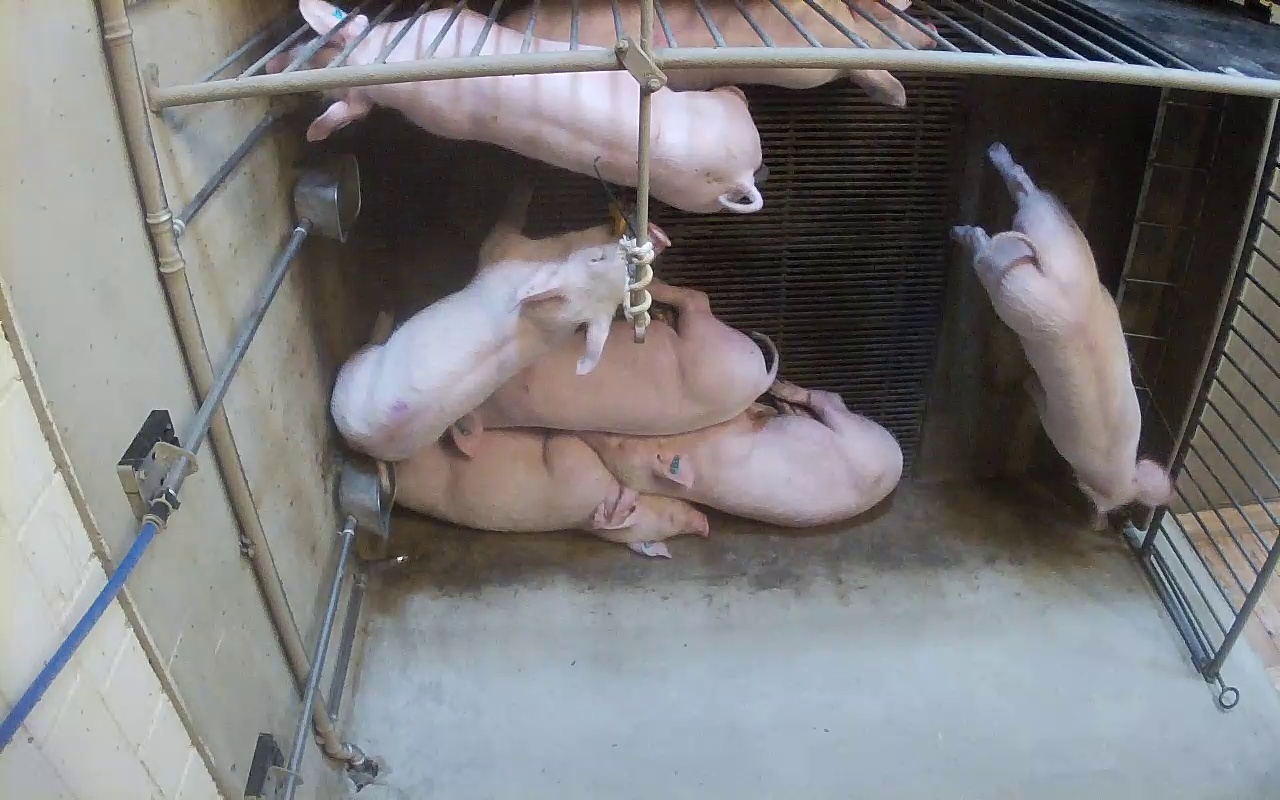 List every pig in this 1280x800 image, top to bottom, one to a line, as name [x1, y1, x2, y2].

pig [265, 2, 765, 215]
pig [498, 2, 940, 112]
pig [951, 143, 1176, 532]
pig [332, 180, 670, 460]
pig [449, 277, 780, 463]
pig [572, 379, 903, 527]
pig [394, 426, 711, 560]